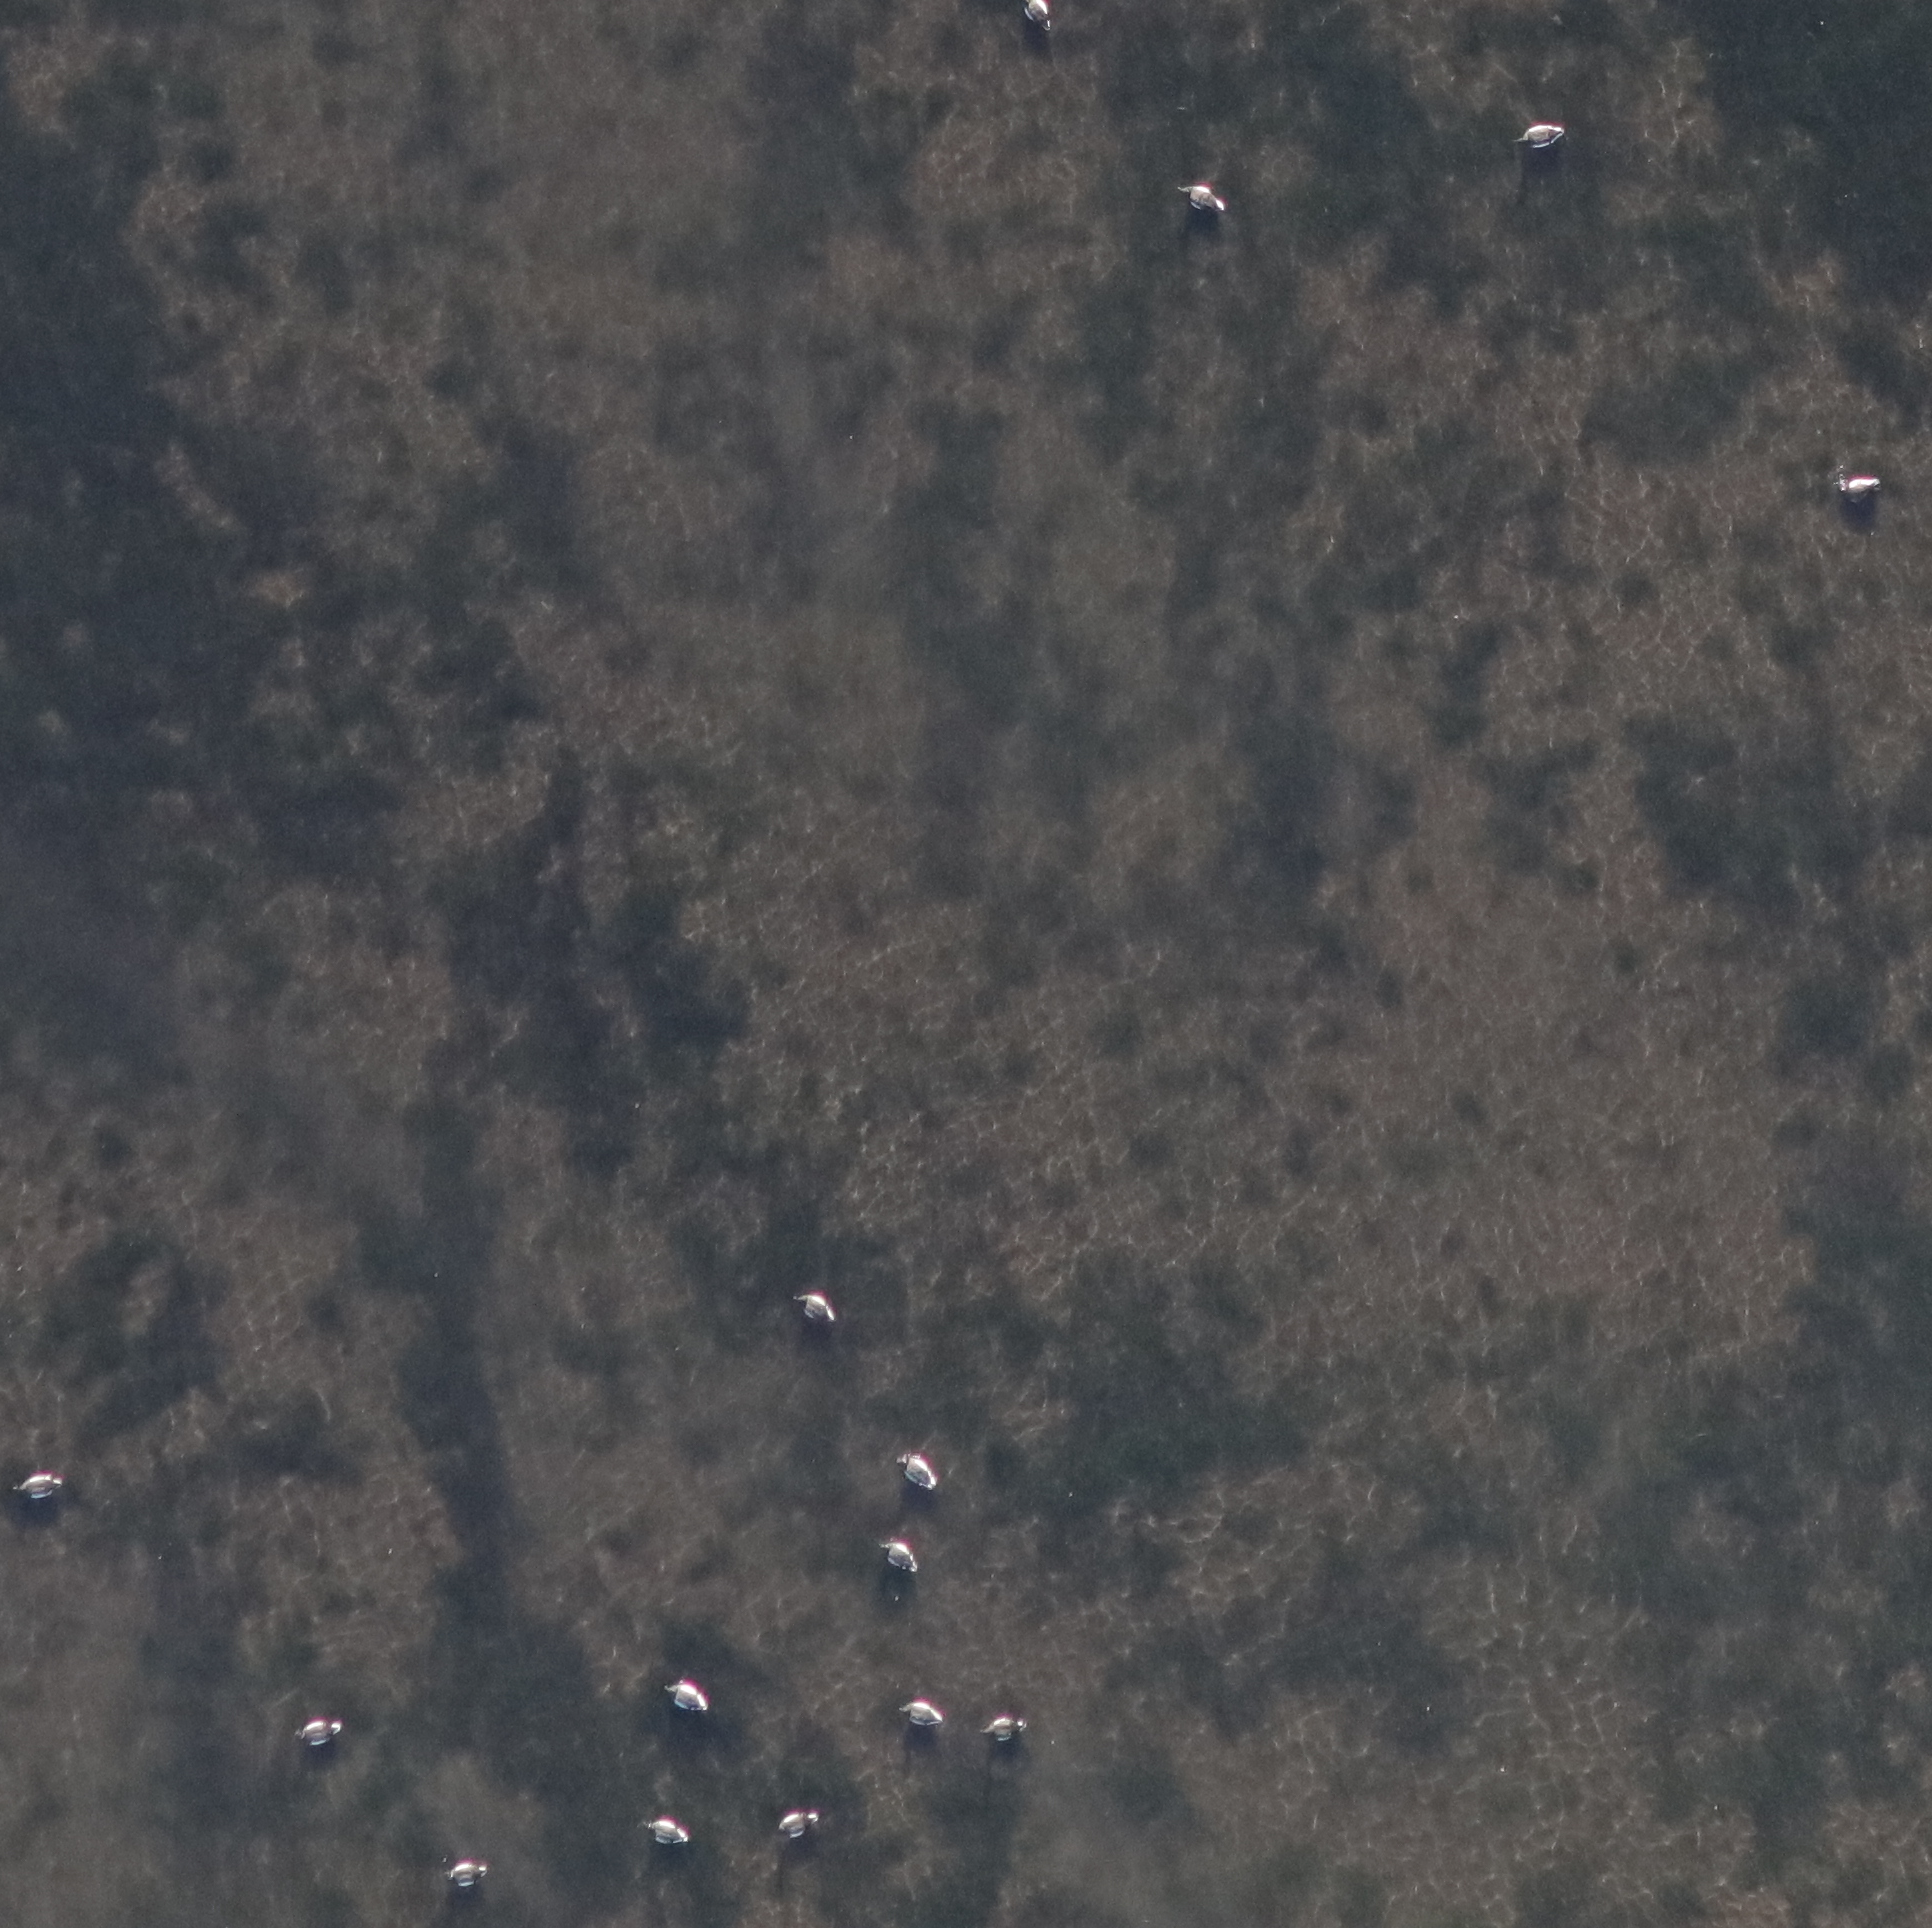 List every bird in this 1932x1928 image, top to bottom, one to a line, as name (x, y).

brant (1034, 9)
brant (1540, 136)
brant (1203, 197)
brant (1859, 483)
brant (815, 1307)
brant (918, 1470)
brant (37, 1485)
brant (897, 1555)
brant (687, 1697)
brant (922, 1712)
brant (1004, 1727)
brant (319, 1732)
brant (796, 1821)
brant (666, 1830)
brant (465, 1872)